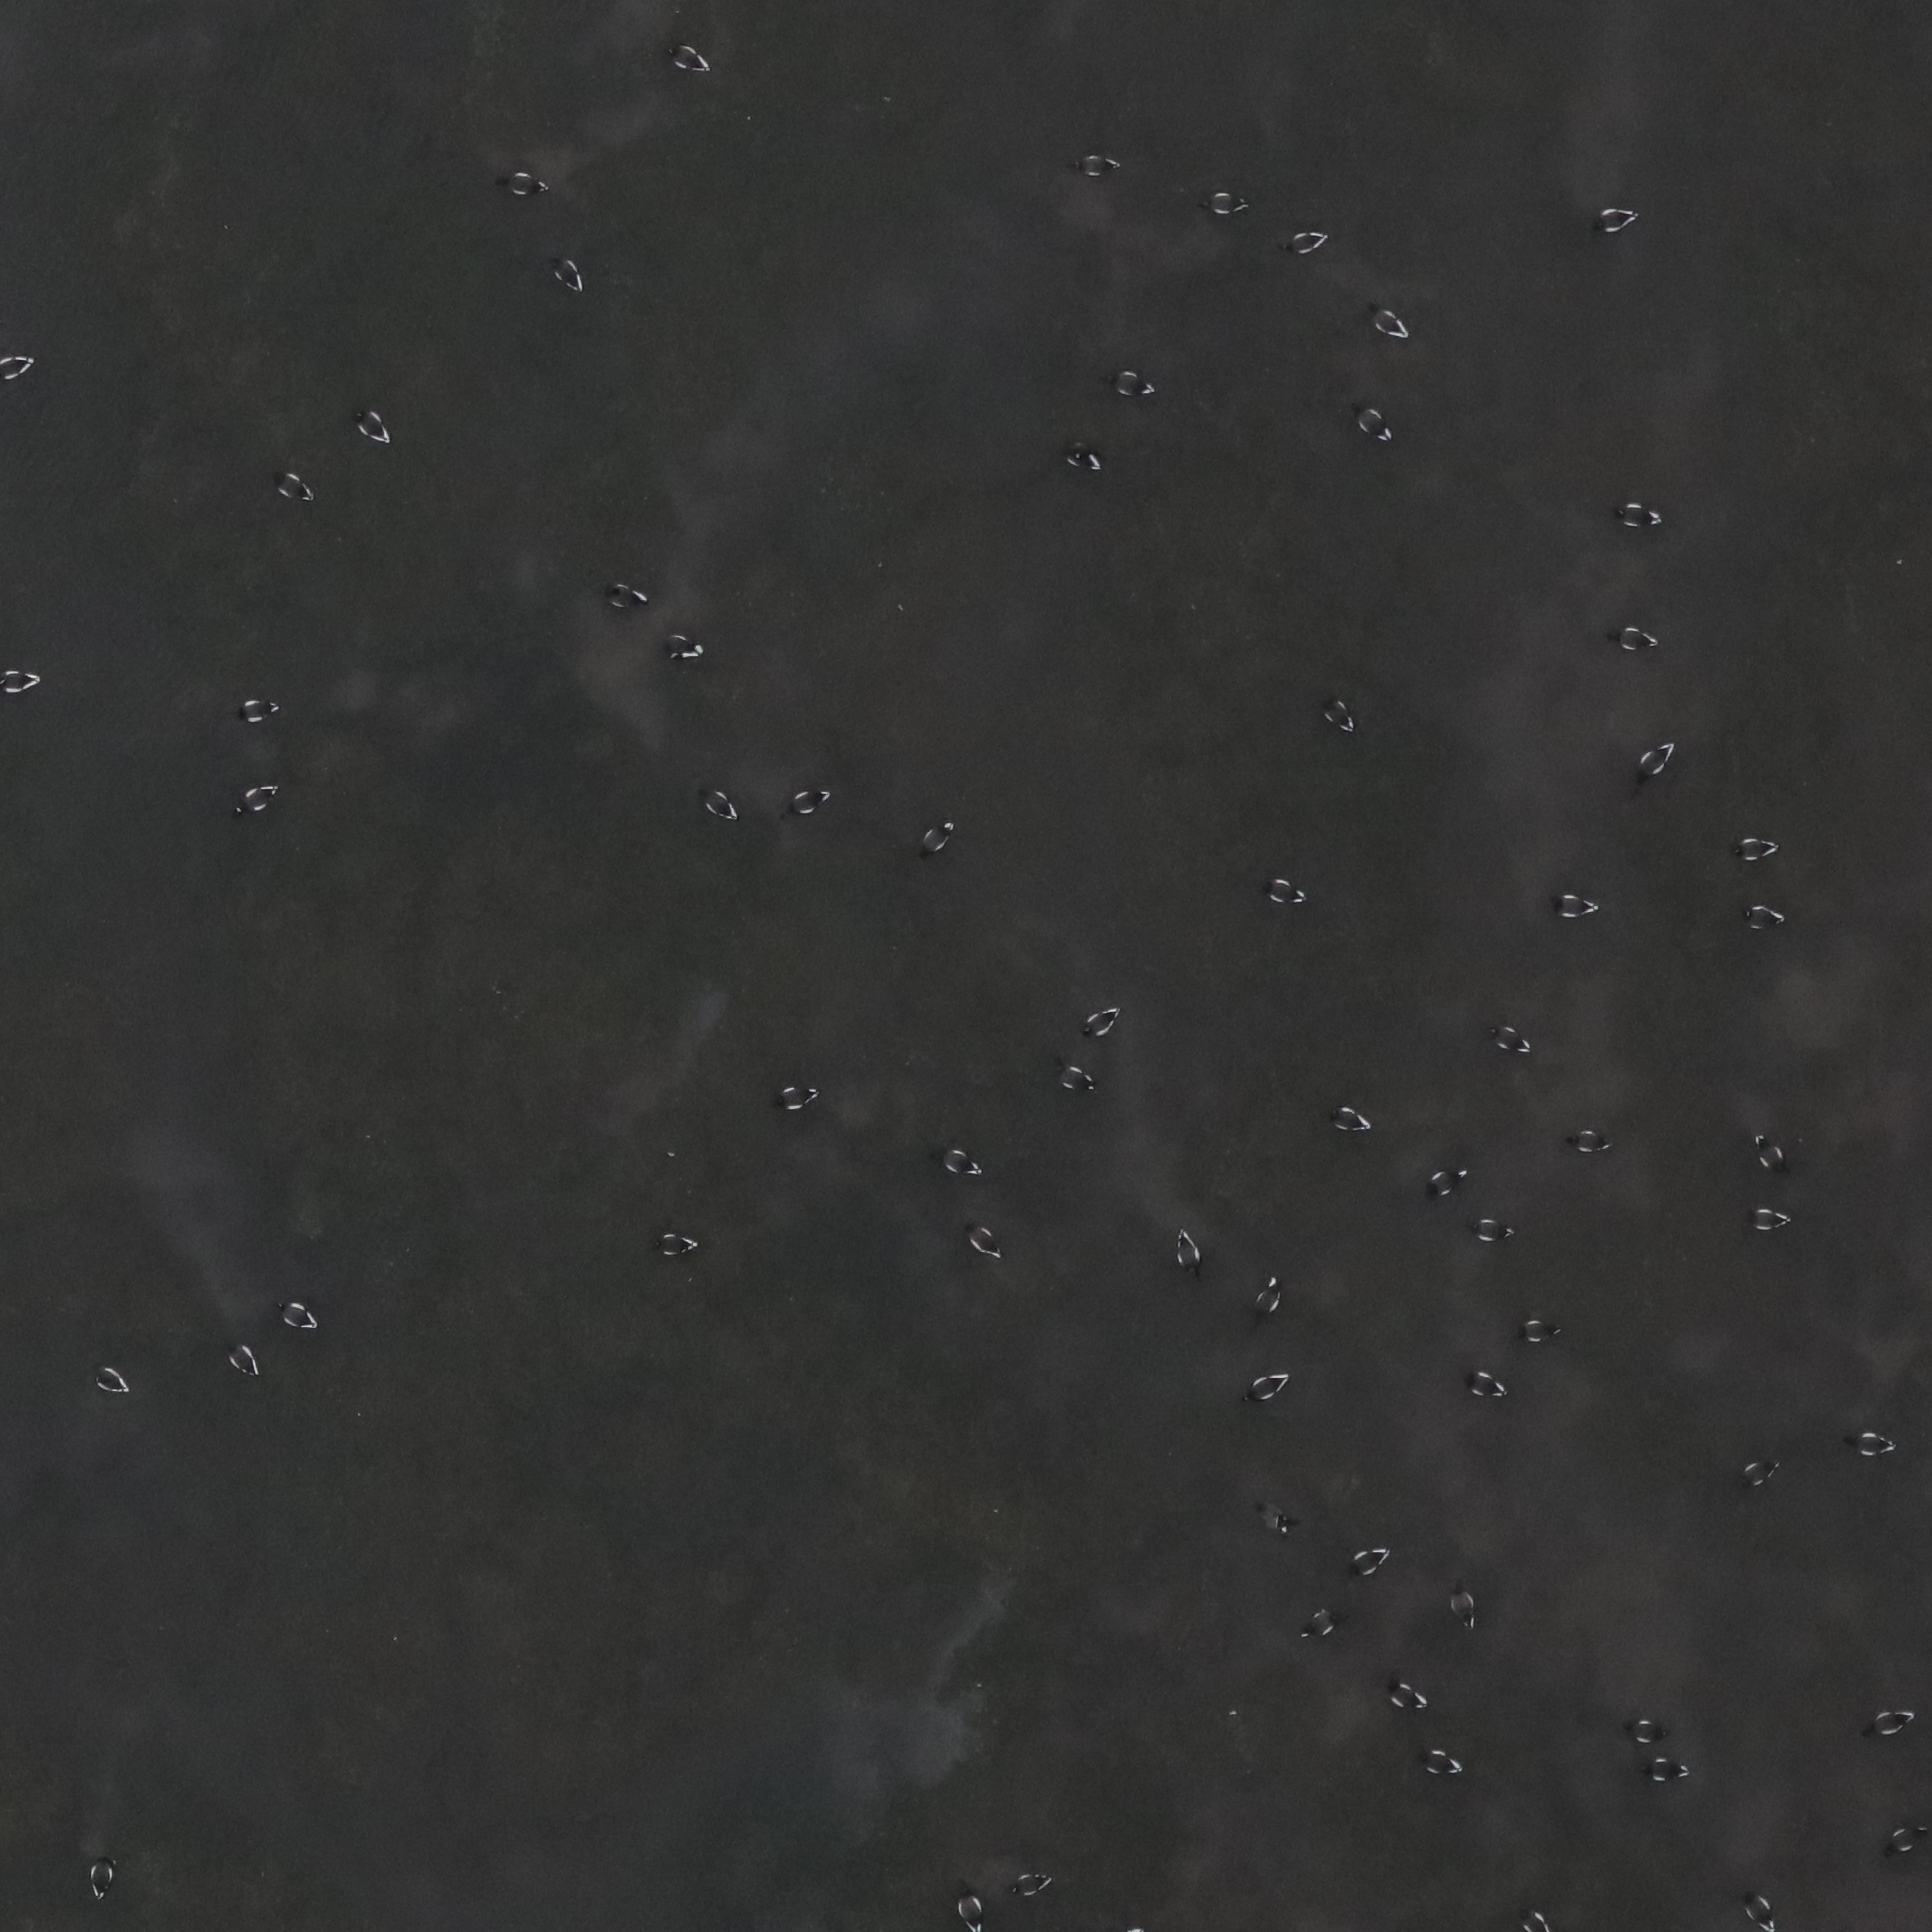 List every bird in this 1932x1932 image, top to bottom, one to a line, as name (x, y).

brant (688, 58)
brant (1095, 164)
brant (522, 184)
brant (1224, 204)
brant (1617, 221)
brant (1304, 244)
brant (569, 273)
brant (1388, 323)
brant (11, 368)
brant (1129, 384)
brant (1370, 422)
brant (373, 425)
brant (1078, 453)
brant (292, 489)
brant (1638, 514)
brant (626, 597)
brant (1632, 640)
brant (683, 647)
brant (18, 681)
brant (255, 711)
brant (1338, 715)
brant (1656, 762)
brant (255, 798)
brant (806, 801)
brant (718, 804)
brant (934, 838)
brant (1756, 850)
brant (1282, 891)
brant (1572, 906)
brant (1763, 916)
brant (1099, 1024)
brant (1509, 1038)
brant (1074, 1079)
brant (794, 1096)
brant (1350, 1121)
brant (1589, 1142)
brant (1771, 1152)
brant (958, 1163)
brant (1444, 1183)
brant (1768, 1220)
brant (1494, 1231)
brant (981, 1239)
brant (677, 1247)
brant (1189, 1253)
brant (1268, 1298)
brant (298, 1317)
brant (1537, 1329)
brant (241, 1360)
brant (111, 1381)
brant (1484, 1385)
brant (1266, 1387)
brant (1868, 1444)
brant (1760, 1474)
brant (1270, 1522)
brant (1369, 1563)
brant (1464, 1606)
brant (1323, 1627)
brant (1408, 1696)
brant (1888, 1724)
brant (1647, 1734)
brant (1442, 1764)
brant (1653, 1772)
brant (1905, 1840)
brant (103, 1876)
brant (1030, 1888)
brant (969, 1910)
brant (1758, 1910)
brant (1536, 1927)